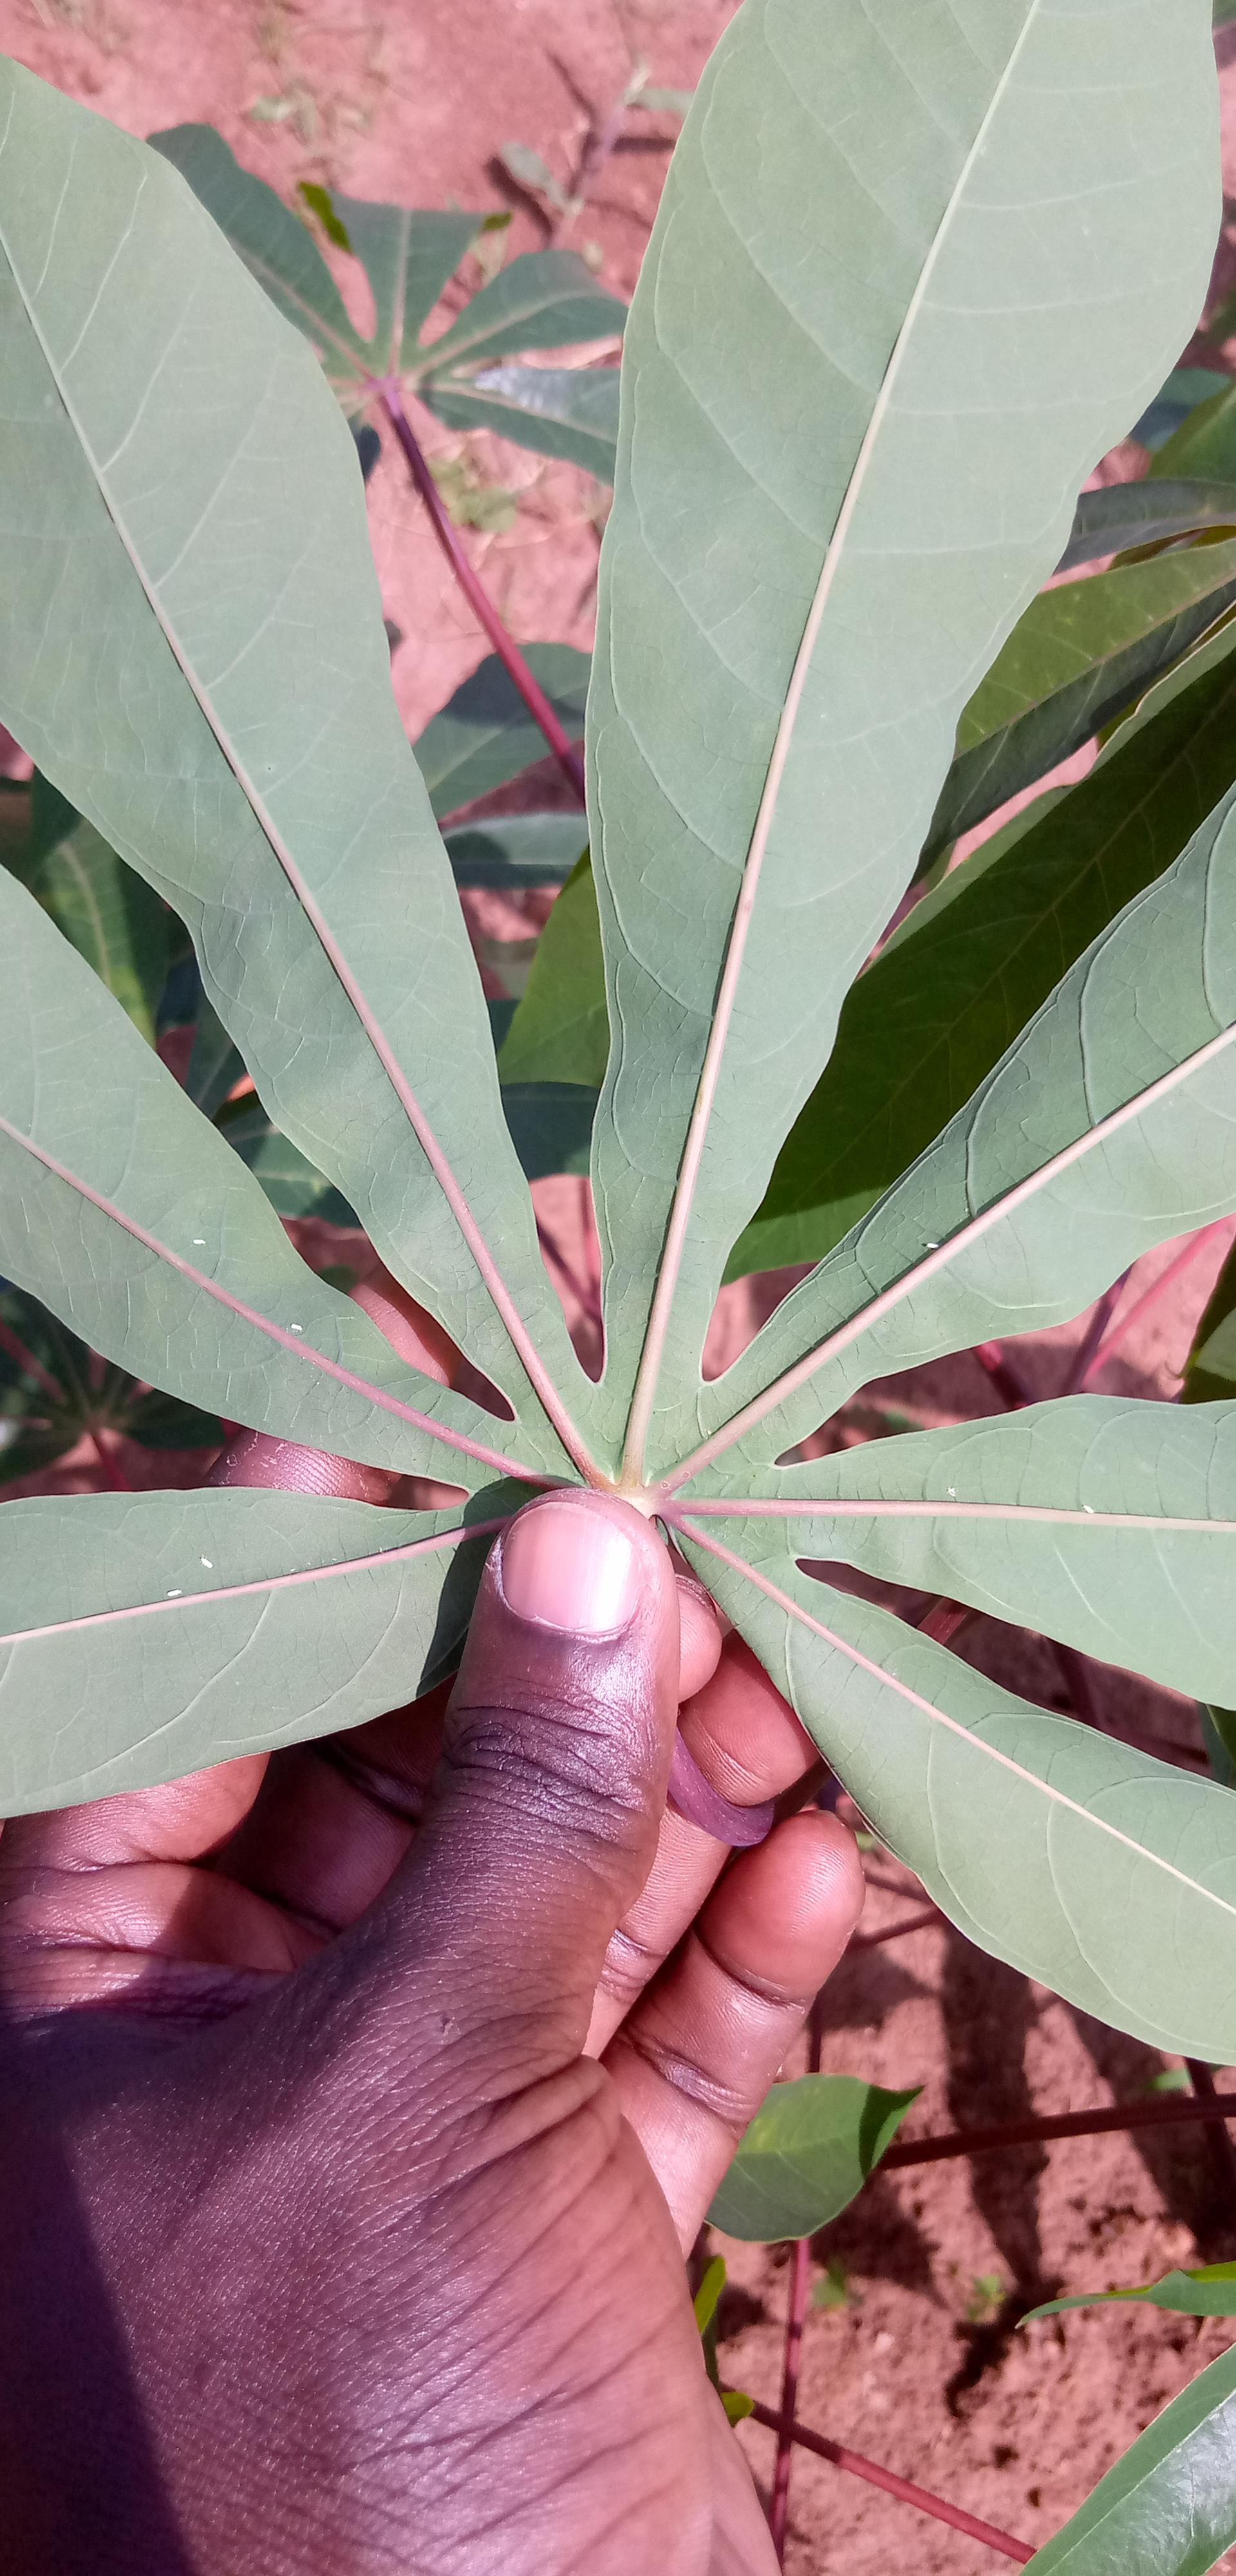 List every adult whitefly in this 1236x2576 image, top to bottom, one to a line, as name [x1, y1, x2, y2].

whitefly [191, 1237, 207, 1246]
whitefly [925, 1242, 939, 1251]
whitefly [290, 1322, 303, 1333]
whitefly [944, 1485, 957, 1499]
whitefly [1081, 1503, 1095, 1514]
whitefly [200, 1556, 214, 1569]
whitefly [166, 1589, 183, 1597]